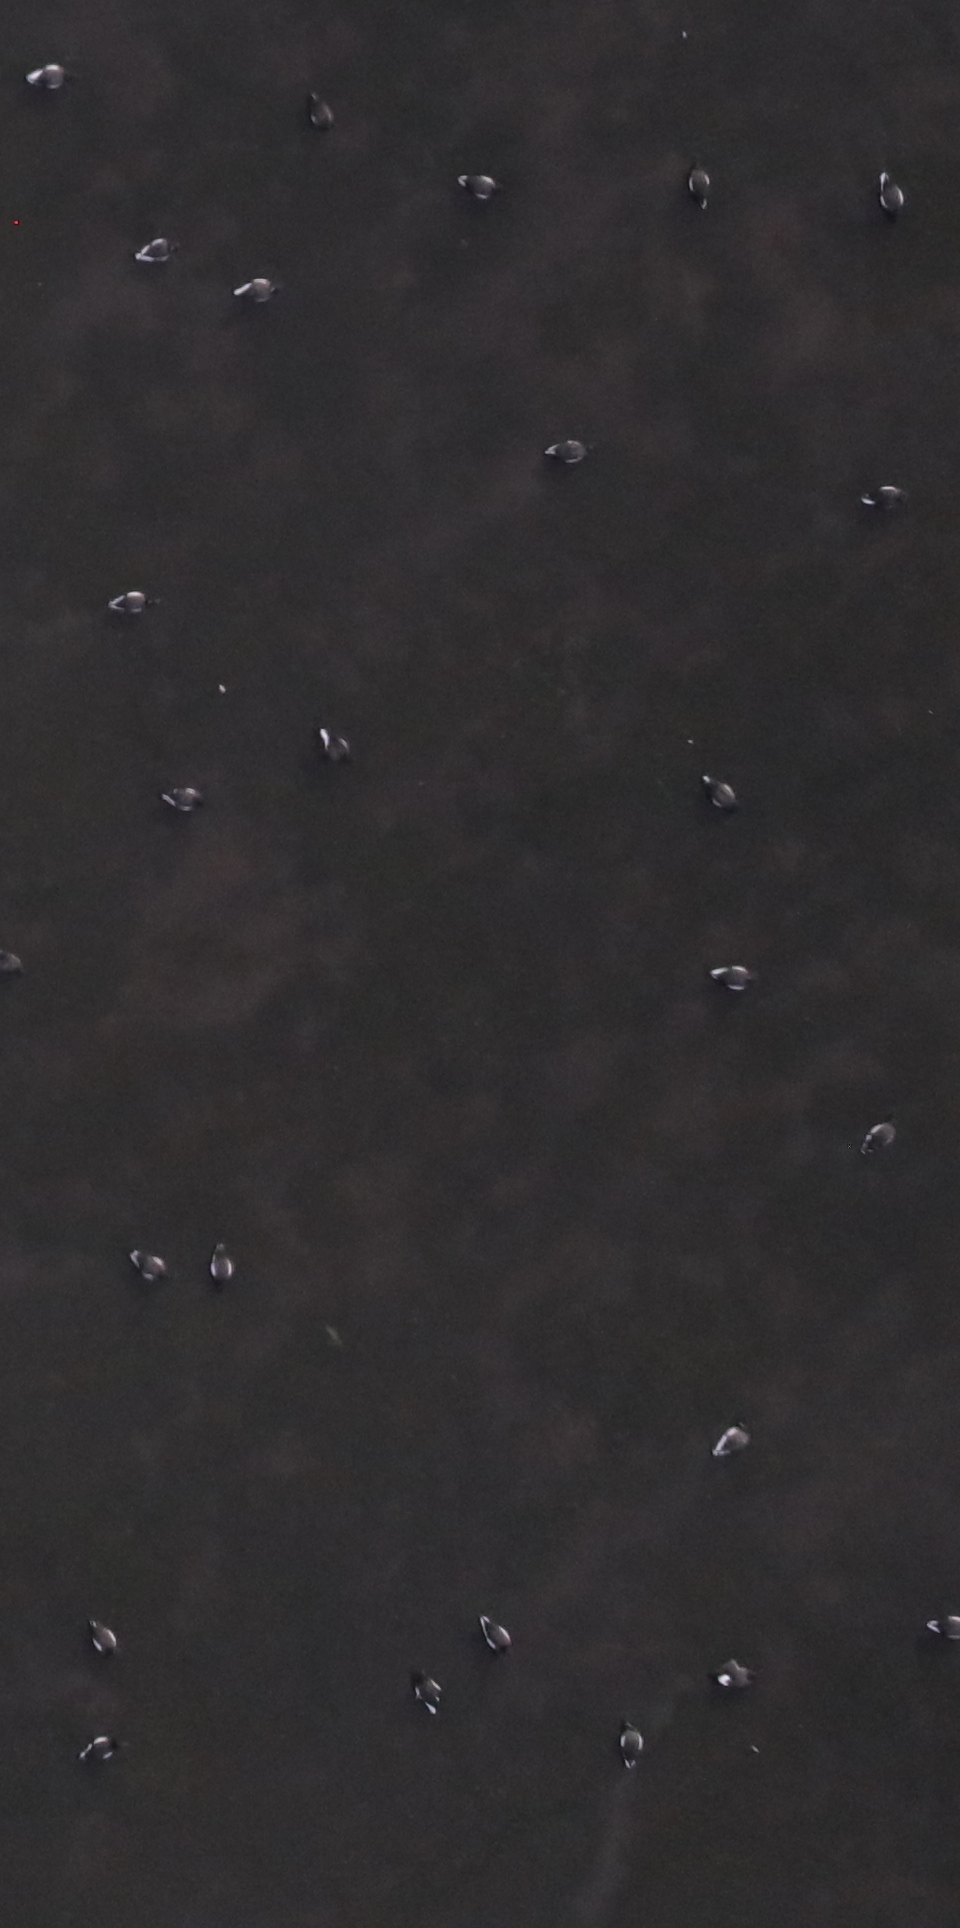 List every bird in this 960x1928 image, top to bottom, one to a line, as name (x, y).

brant (52, 77)
brant (321, 113)
brant (700, 186)
brant (481, 188)
brant (890, 197)
brant (157, 252)
brant (259, 291)
brant (570, 452)
brant (889, 497)
brant (132, 605)
brant (335, 748)
brant (721, 797)
brant (186, 799)
brant (4, 962)
brant (736, 979)
brant (882, 1137)
brant (220, 1267)
brant (150, 1268)
brant (735, 1441)
brant (949, 1627)
brant (497, 1638)
brant (104, 1639)
brant (736, 1678)
brant (427, 1691)
brant (630, 1744)
brant (101, 1748)